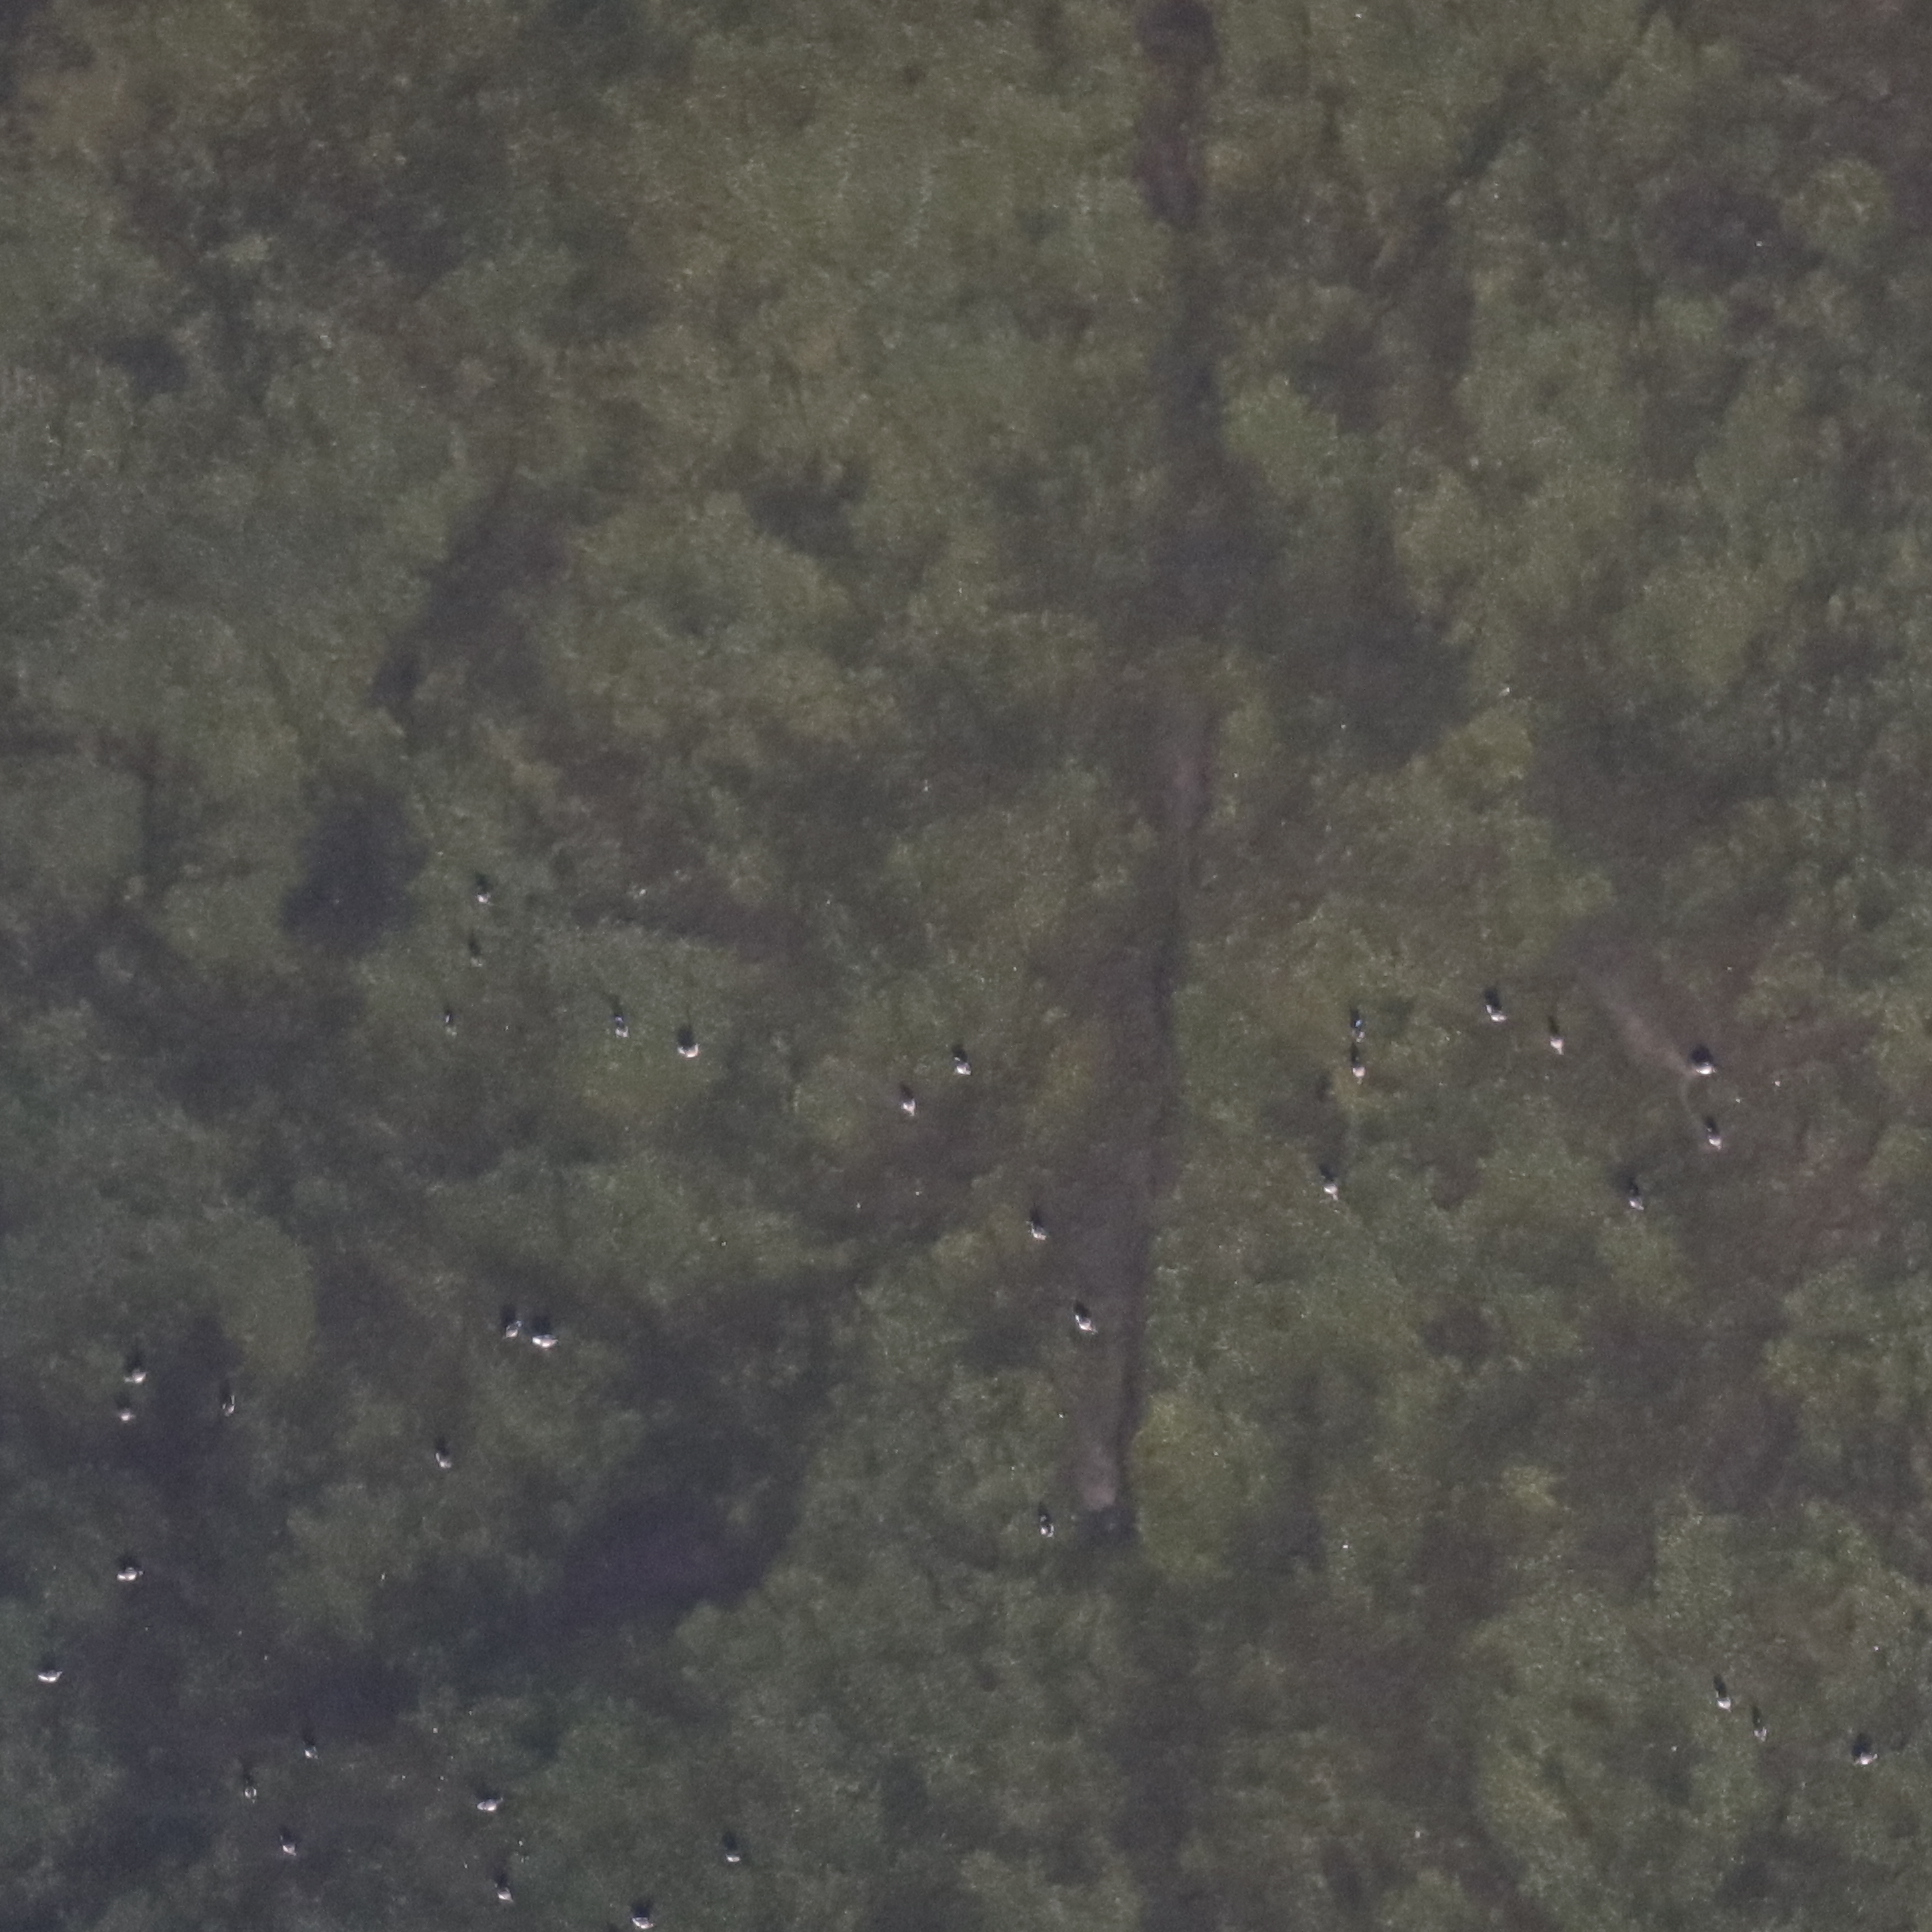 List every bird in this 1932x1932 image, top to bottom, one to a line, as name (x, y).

brant (488, 898)
brant (474, 960)
brant (1487, 1013)
brant (1368, 1016)
brant (620, 1024)
brant (452, 1032)
brant (1556, 1047)
brant (691, 1052)
brant (971, 1069)
brant (1714, 1070)
brant (1359, 1071)
brant (906, 1106)
brant (1705, 1143)
brant (1330, 1189)
brant (1637, 1207)
brant (1045, 1244)
brant (515, 1325)
brant (1081, 1333)
brant (535, 1347)
brant (135, 1376)
brant (232, 1403)
brant (131, 1415)
brant (440, 1453)
brant (1054, 1522)
brant (126, 1580)
brant (53, 1681)
brant (1730, 1706)
brant (1767, 1735)
brant (1873, 1756)
brant (311, 1763)
brant (256, 1788)
brant (486, 1805)
brant (296, 1848)
brant (735, 1854)
brant (508, 1892)
brant (643, 1916)